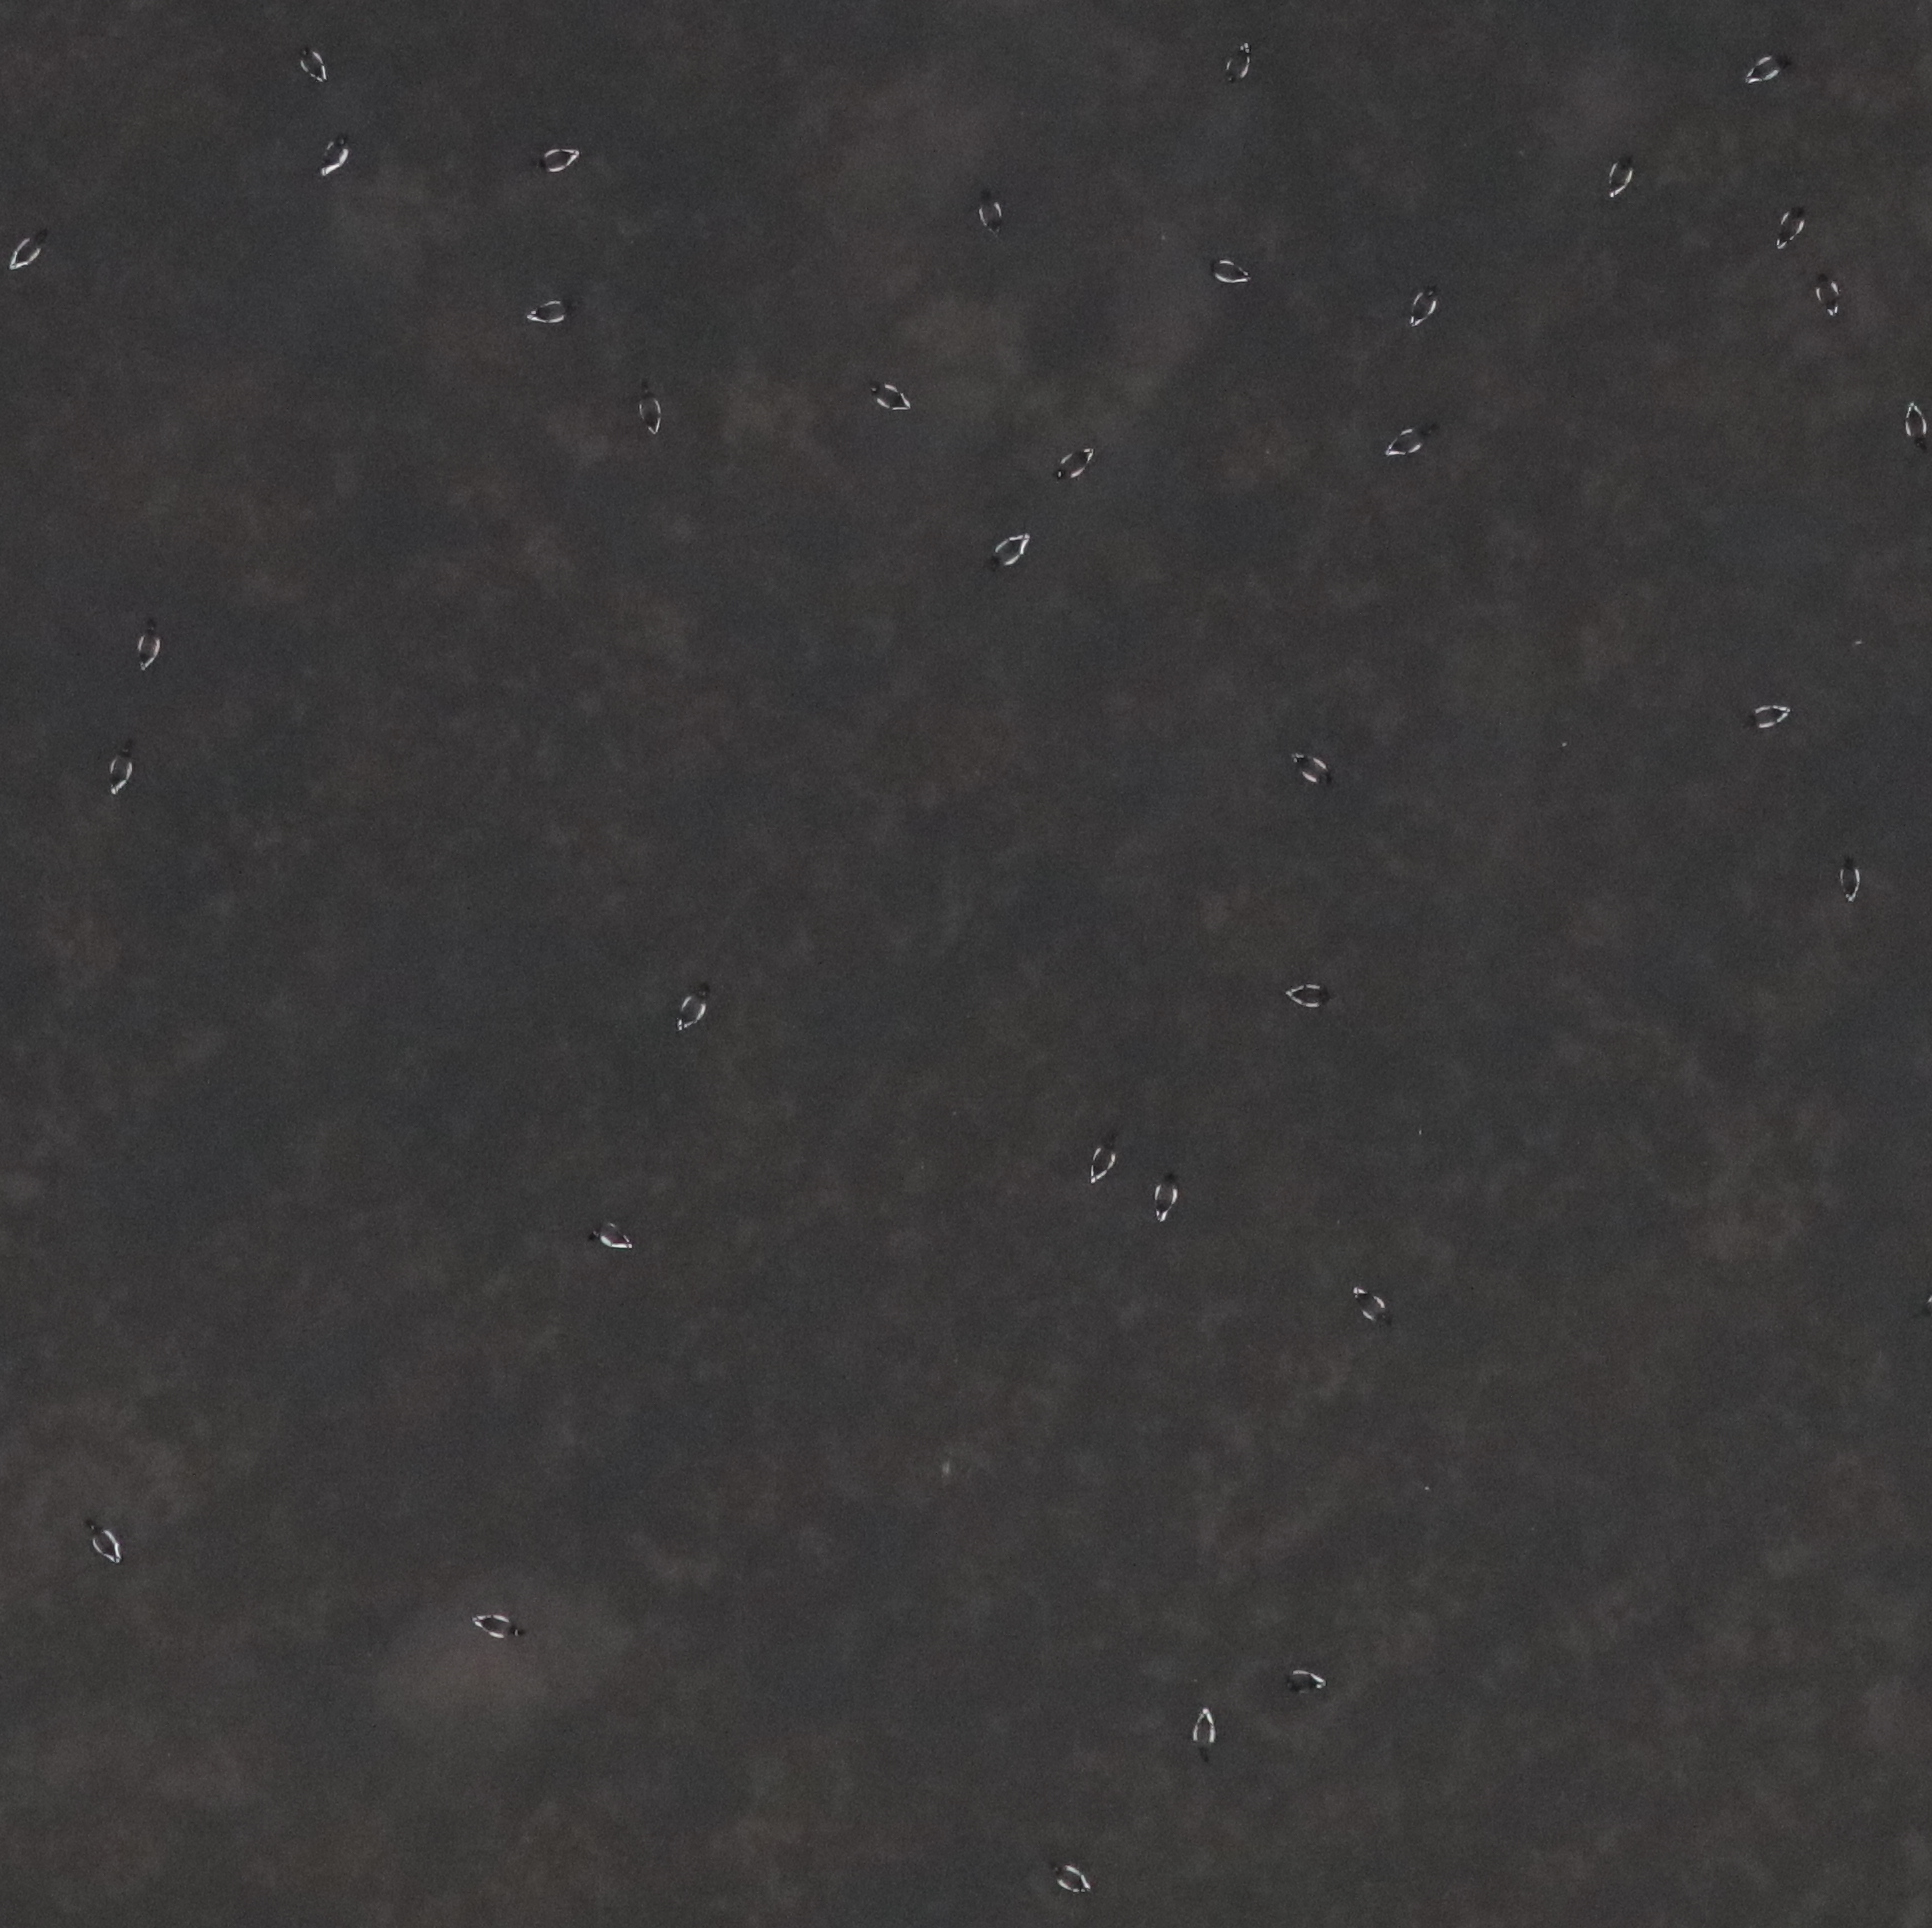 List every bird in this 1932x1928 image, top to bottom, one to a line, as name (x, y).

brant (314, 64)
brant (1239, 66)
brant (1766, 69)
brant (337, 157)
brant (558, 160)
brant (1620, 178)
brant (992, 215)
brant (1790, 227)
brant (27, 252)
brant (1228, 271)
brant (1828, 295)
brant (1422, 307)
brant (551, 312)
brant (891, 398)
brant (653, 411)
brant (1917, 427)
brant (1409, 442)
brant (1076, 465)
brant (1010, 551)
brant (150, 648)
brant (1767, 717)
brant (1313, 770)
brant (120, 771)
brant (1850, 881)
brant (1308, 995)
brant (694, 1010)
brant (1102, 1160)
brant (1165, 1194)
brant (614, 1236)
brant (1371, 1306)
brant (105, 1543)
brant (499, 1625)
brant (1303, 1679)
brant (1205, 1730)
brant (1072, 1879)